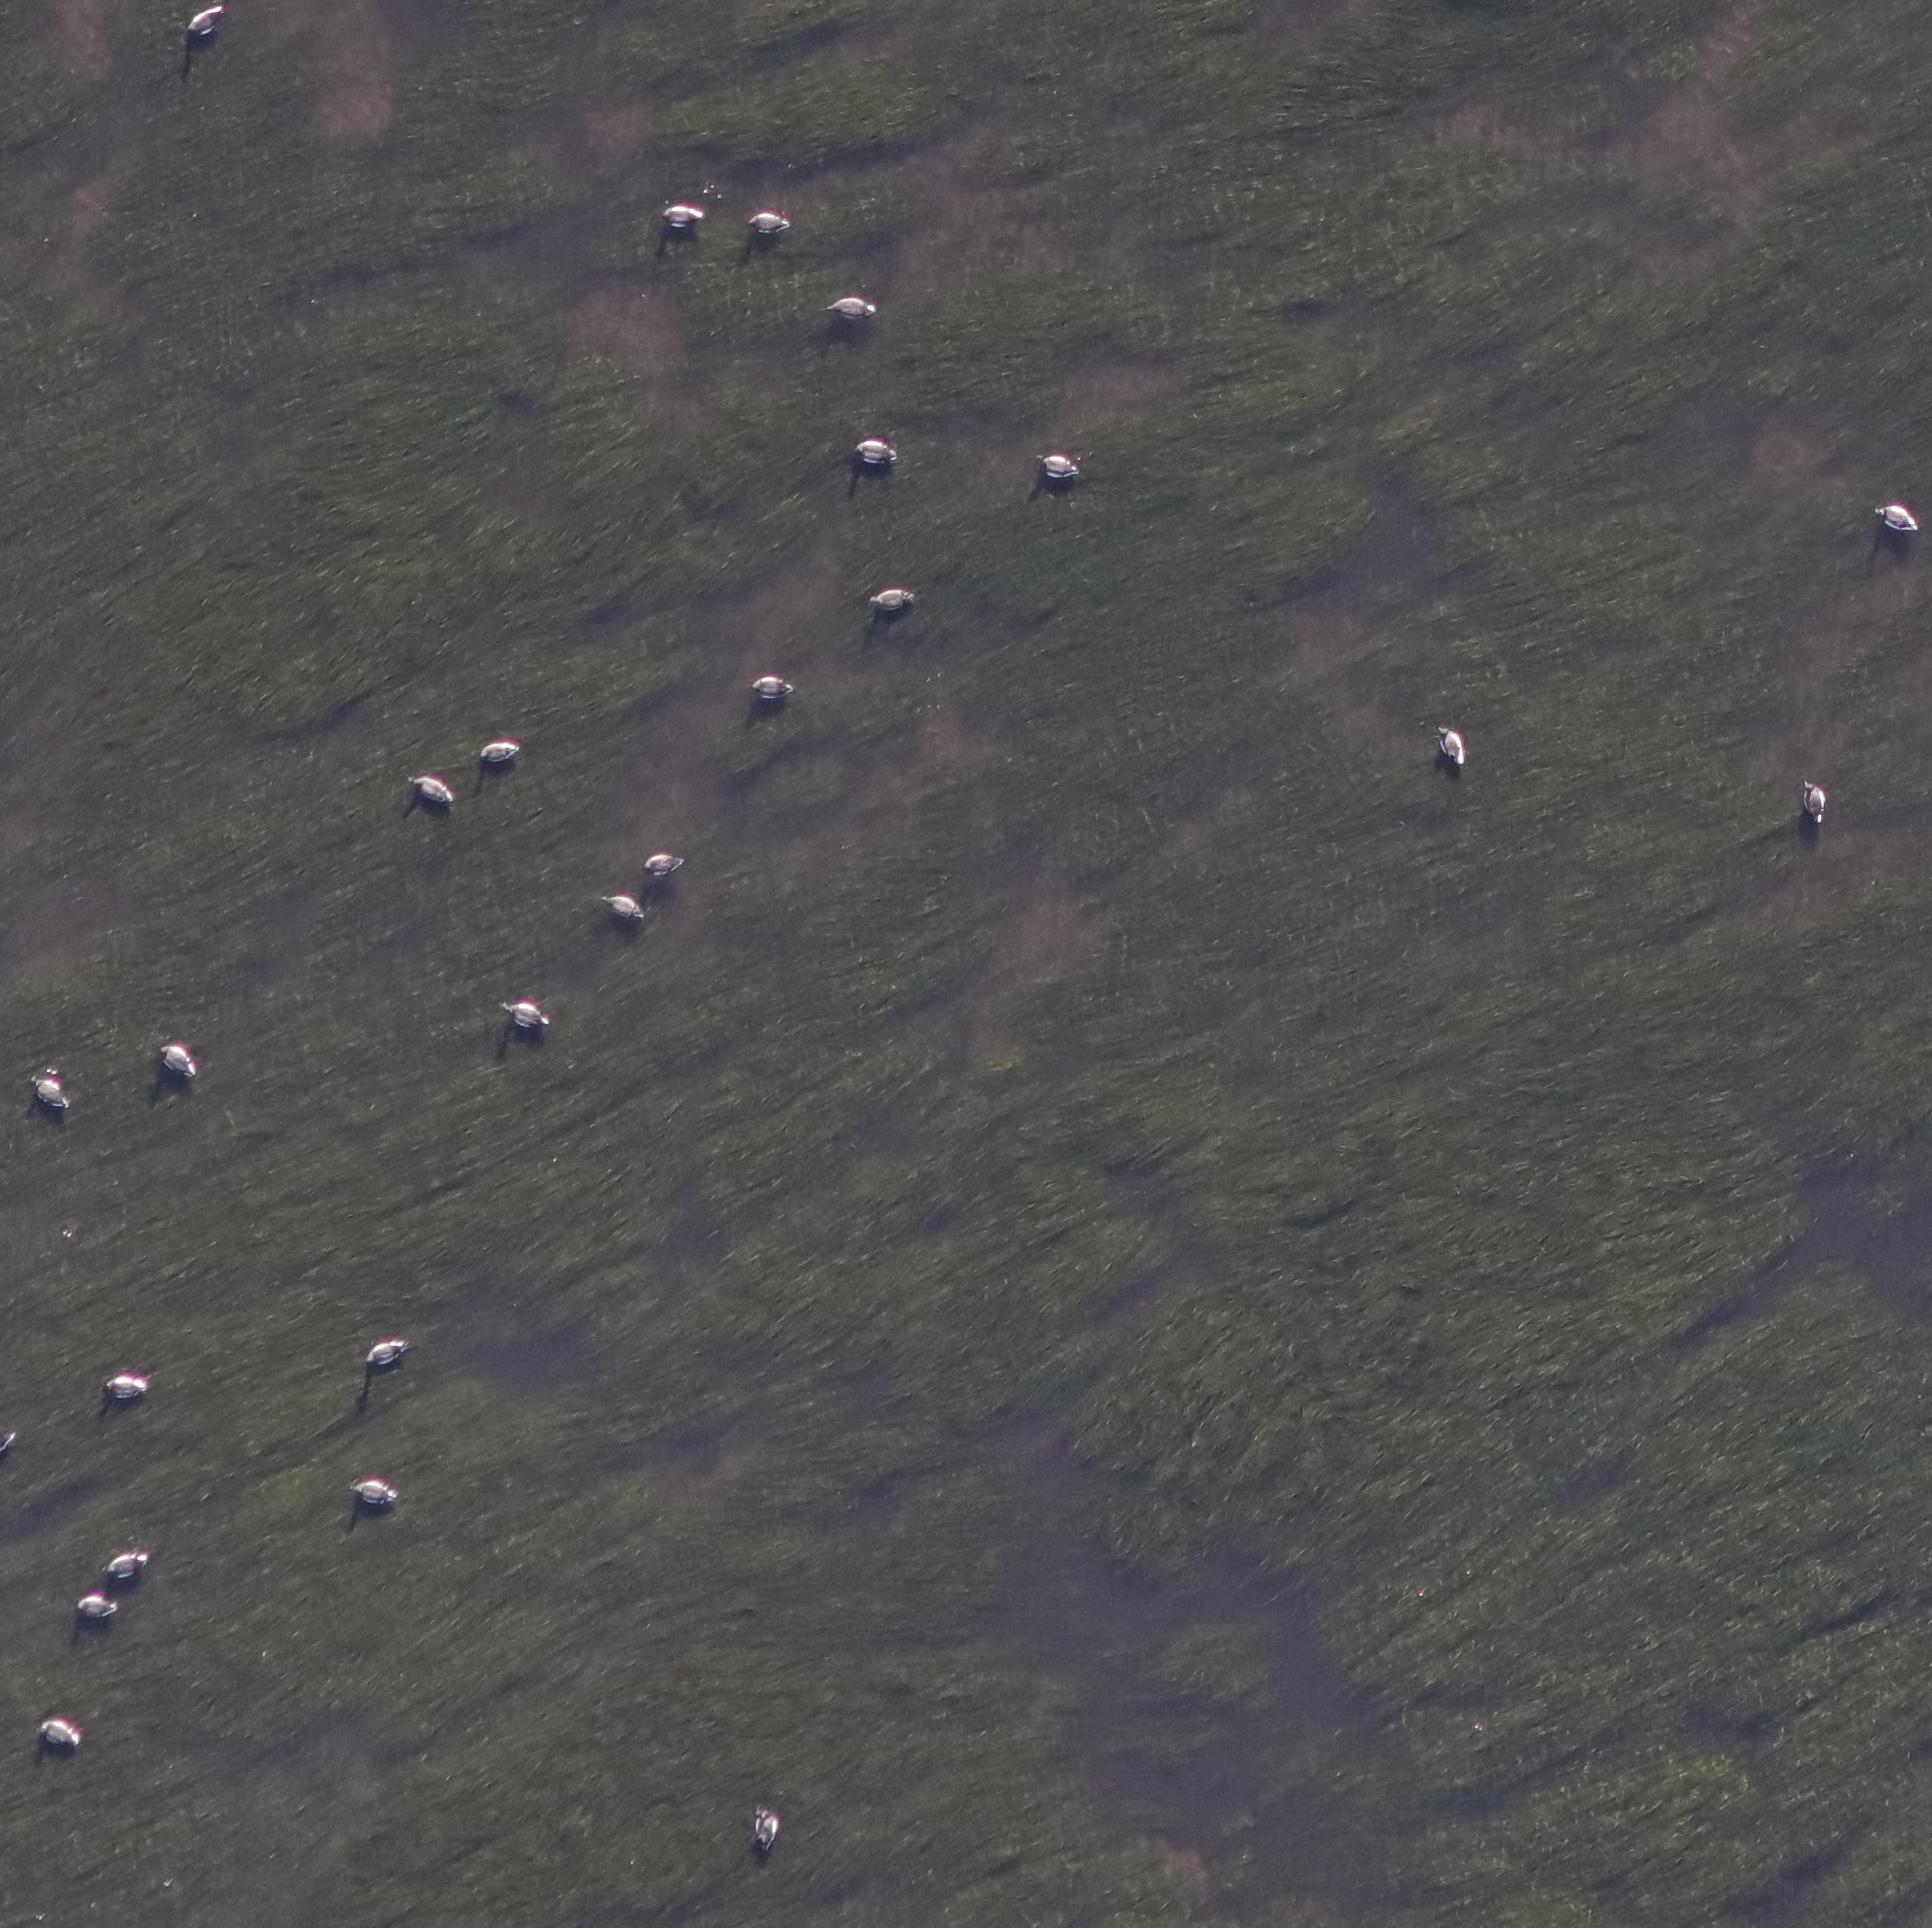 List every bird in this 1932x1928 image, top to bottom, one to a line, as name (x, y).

brant (204, 23)
brant (683, 215)
brant (768, 222)
brant (850, 307)
brant (875, 452)
brant (1059, 467)
brant (1898, 516)
brant (891, 599)
brant (772, 687)
brant (1451, 747)
brant (498, 753)
brant (433, 791)
brant (1814, 802)
brant (663, 864)
brant (624, 906)
brant (526, 1015)
brant (177, 1059)
brant (51, 1090)
brant (383, 1356)
brant (124, 1388)
brant (374, 1494)
brant (125, 1565)
brant (95, 1607)
brant (60, 1734)
brant (766, 1830)